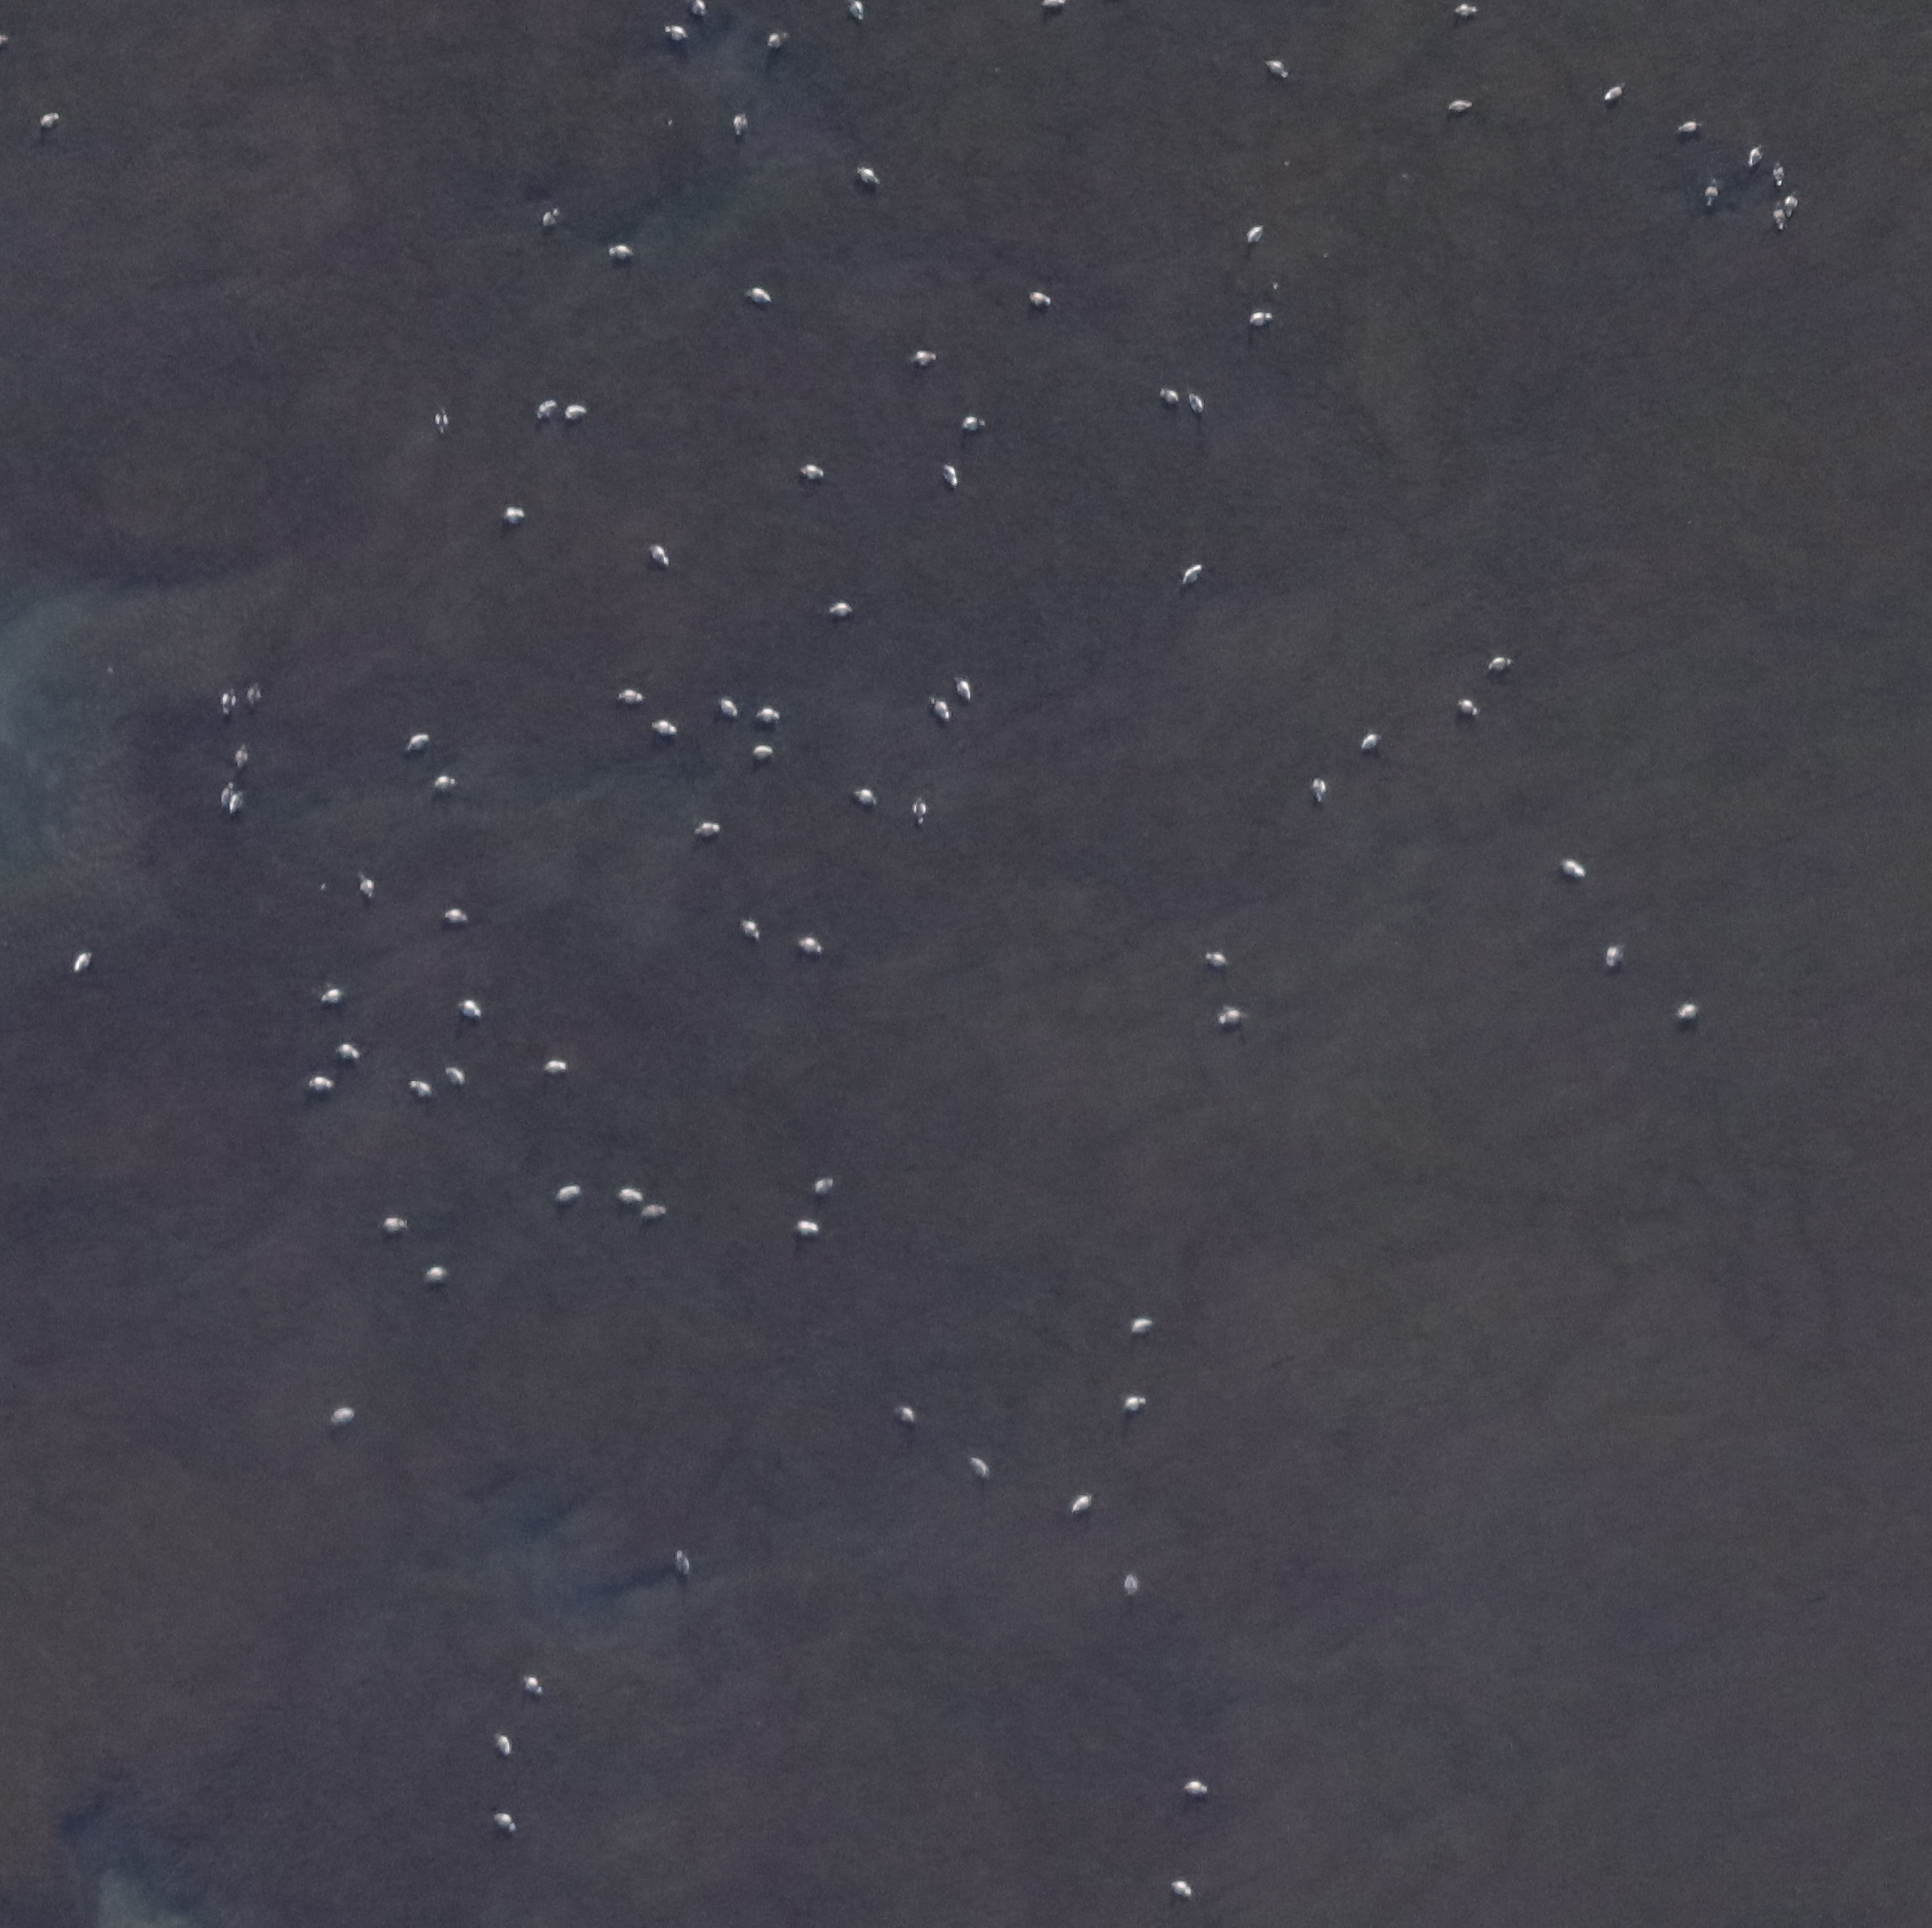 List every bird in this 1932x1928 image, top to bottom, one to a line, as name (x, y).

brant (697, 7)
brant (856, 9)
brant (1465, 12)
brant (675, 34)
brant (776, 41)
brant (1275, 68)
brant (1617, 90)
brant (1458, 106)
brant (56, 119)
brant (735, 128)
brant (1685, 133)
brant (1752, 160)
brant (1776, 171)
brant (868, 176)
brant (1718, 192)
brant (1791, 204)
brant (548, 214)
brant (1777, 220)
brant (1251, 232)
brant (619, 252)
brant (1047, 294)
brant (759, 296)
brant (1259, 319)
brant (930, 361)
brant (1169, 396)
brant (1196, 404)
brant (548, 407)
brant (582, 409)
brant (437, 420)
brant (973, 424)
brant (813, 473)
brant (950, 477)
brant (508, 517)
brant (659, 555)
brant (1191, 576)
brant (844, 609)
brant (1500, 664)
brant (967, 687)
brant (257, 694)
brant (631, 697)
brant (231, 698)
brant (728, 706)
brant (1465, 708)
brant (940, 709)
brant (766, 714)
brant (664, 727)
brant (1371, 742)
brant (419, 743)
brant (764, 750)
brant (243, 763)
brant (445, 784)
brant (1317, 788)
brant (225, 791)
brant (866, 797)
brant (234, 801)
brant (920, 809)
brant (708, 829)
brant (1571, 865)
brant (363, 885)
brant (451, 917)
brant (749, 928)
brant (810, 945)
brant (1615, 956)
brant (1215, 960)
brant (84, 961)
brant (331, 1000)
brant (469, 1008)
brant (1689, 1013)
brant (1232, 1016)
brant (350, 1056)
brant (557, 1066)
brant (454, 1074)
brant (323, 1086)
brant (416, 1090)
brant (827, 1187)
brant (571, 1190)
brant (634, 1192)
brant (652, 1214)
brant (394, 1226)
brant (808, 1229)
brant (438, 1275)
brant (1143, 1326)
brant (1135, 1404)
brant (345, 1414)
brant (906, 1415)
brant (975, 1469)
brant (1082, 1505)
brant (683, 1565)
brant (1135, 1588)
brant (532, 1685)
brant (508, 1743)
brant (1201, 1790)
brant (508, 1821)
brant (1185, 1888)